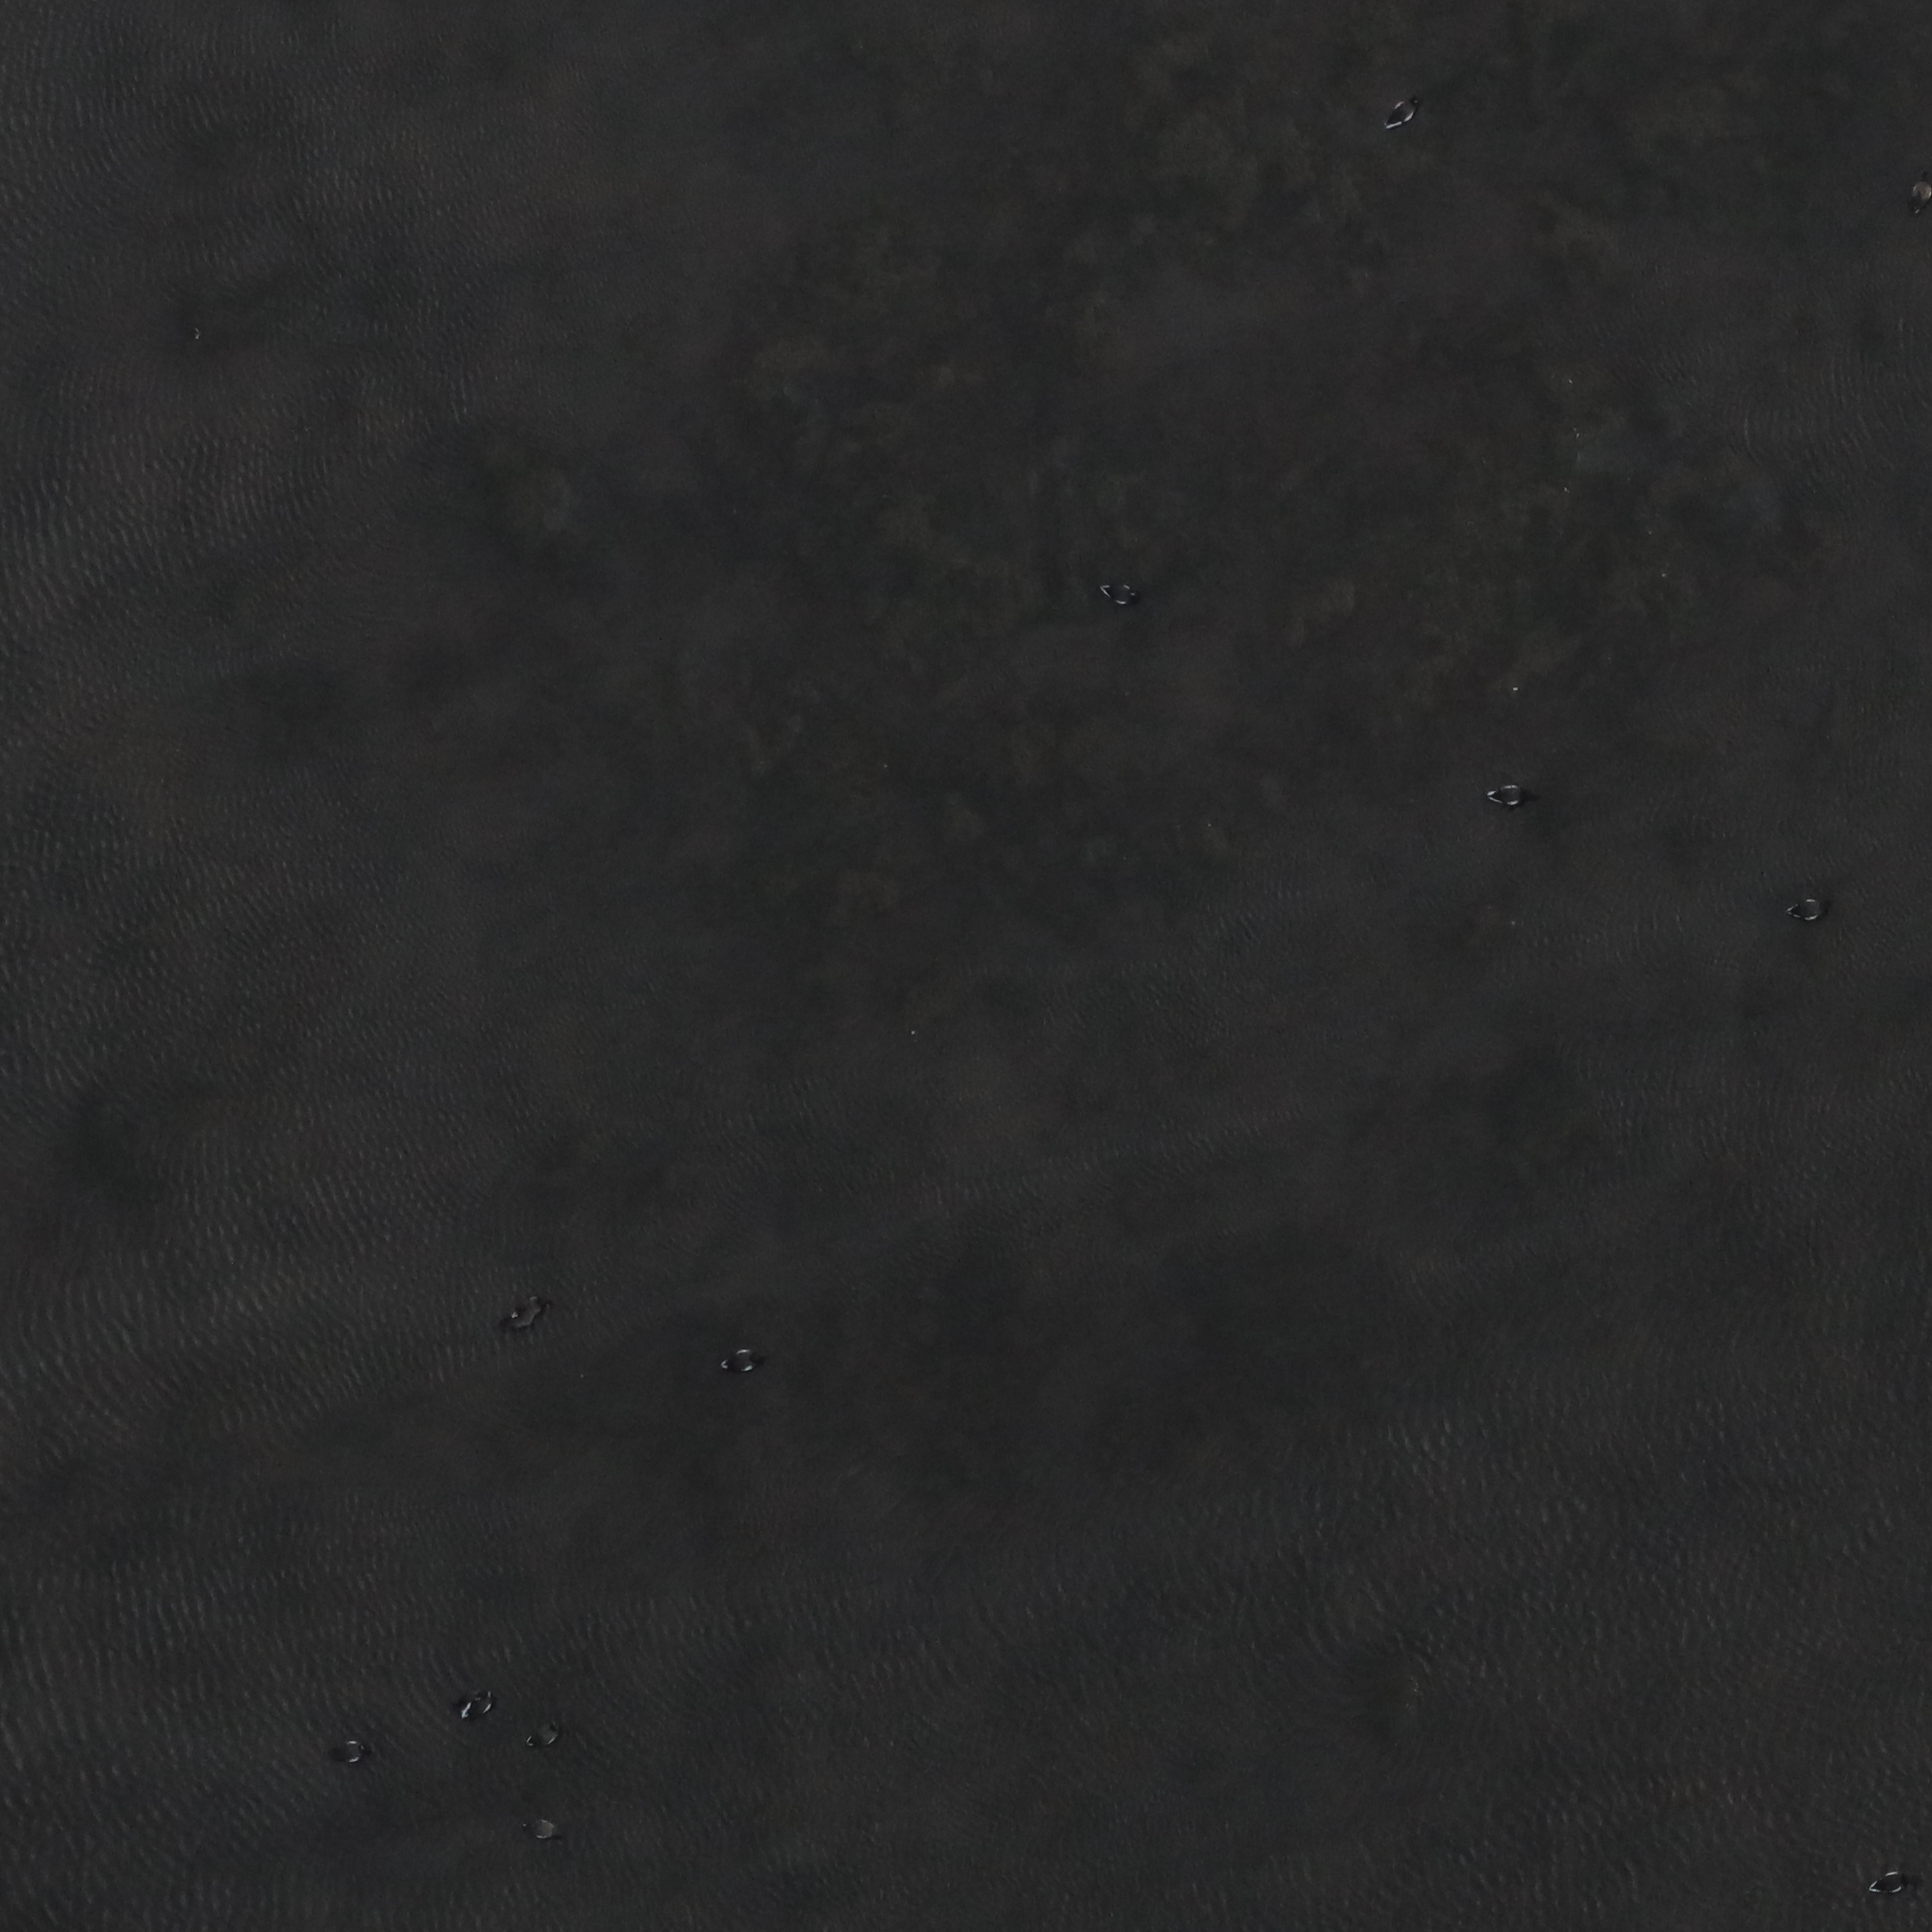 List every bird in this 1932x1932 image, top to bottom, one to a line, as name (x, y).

brant (1401, 114)
brant (1922, 193)
brant (1121, 593)
brant (1509, 794)
brant (1807, 908)
brant (528, 1316)
brant (742, 1361)
brant (476, 1705)
brant (543, 1737)
brant (348, 1752)
brant (542, 1829)
brant (1889, 1883)